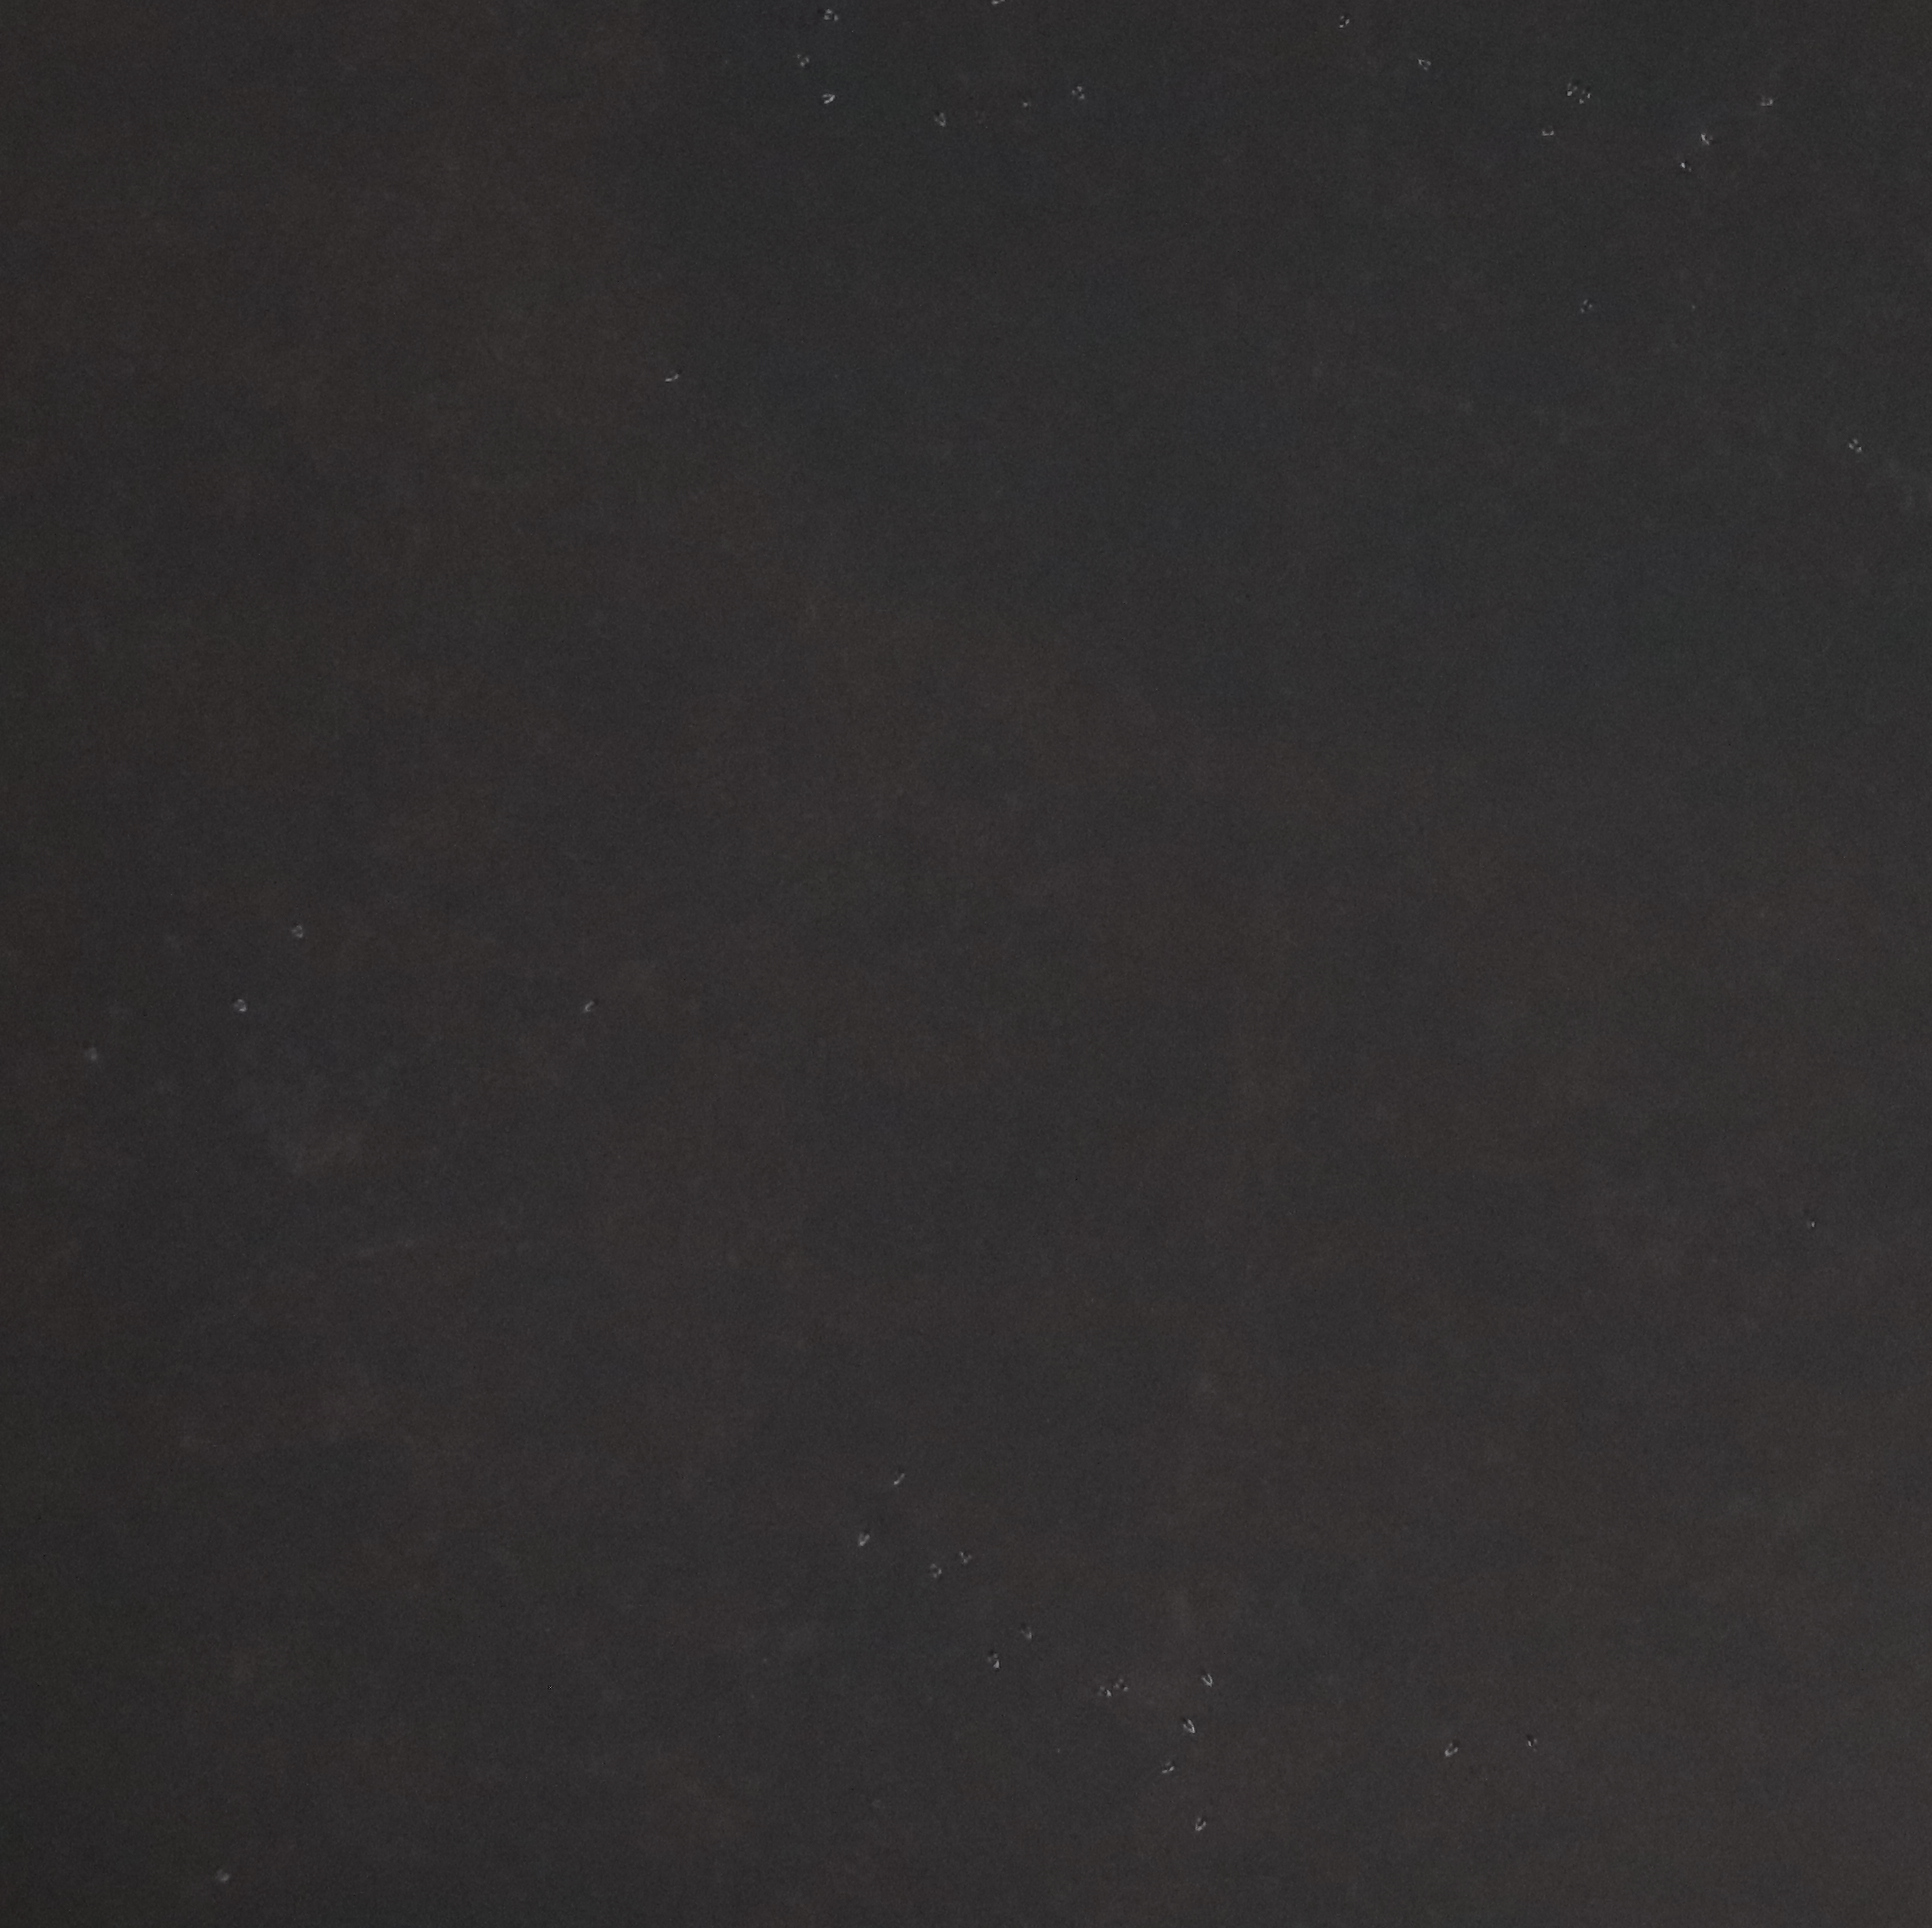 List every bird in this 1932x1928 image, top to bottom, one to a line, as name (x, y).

brant (1350, 20)
brant (822, 22)
brant (1423, 55)
brant (805, 57)
brant (1571, 85)
brant (1587, 96)
brant (1027, 102)
brant (1779, 102)
brant (1075, 103)
brant (828, 107)
brant (941, 115)
brant (1553, 141)
brant (1706, 141)
brant (1696, 167)
brant (1583, 303)
brant (681, 370)
brant (1851, 459)
brant (300, 929)
brant (237, 1006)
brant (590, 1008)
brant (95, 1043)
brant (1808, 1215)
brant (897, 1477)
brant (863, 1531)
brant (978, 1555)
brant (938, 1566)
brant (1029, 1637)
brant (991, 1663)
brant (1134, 1681)
brant (1103, 1687)
brant (1209, 1695)
brant (1186, 1729)
brant (1523, 1732)
brant (1441, 1753)
brant (1167, 1771)
brant (1196, 1822)